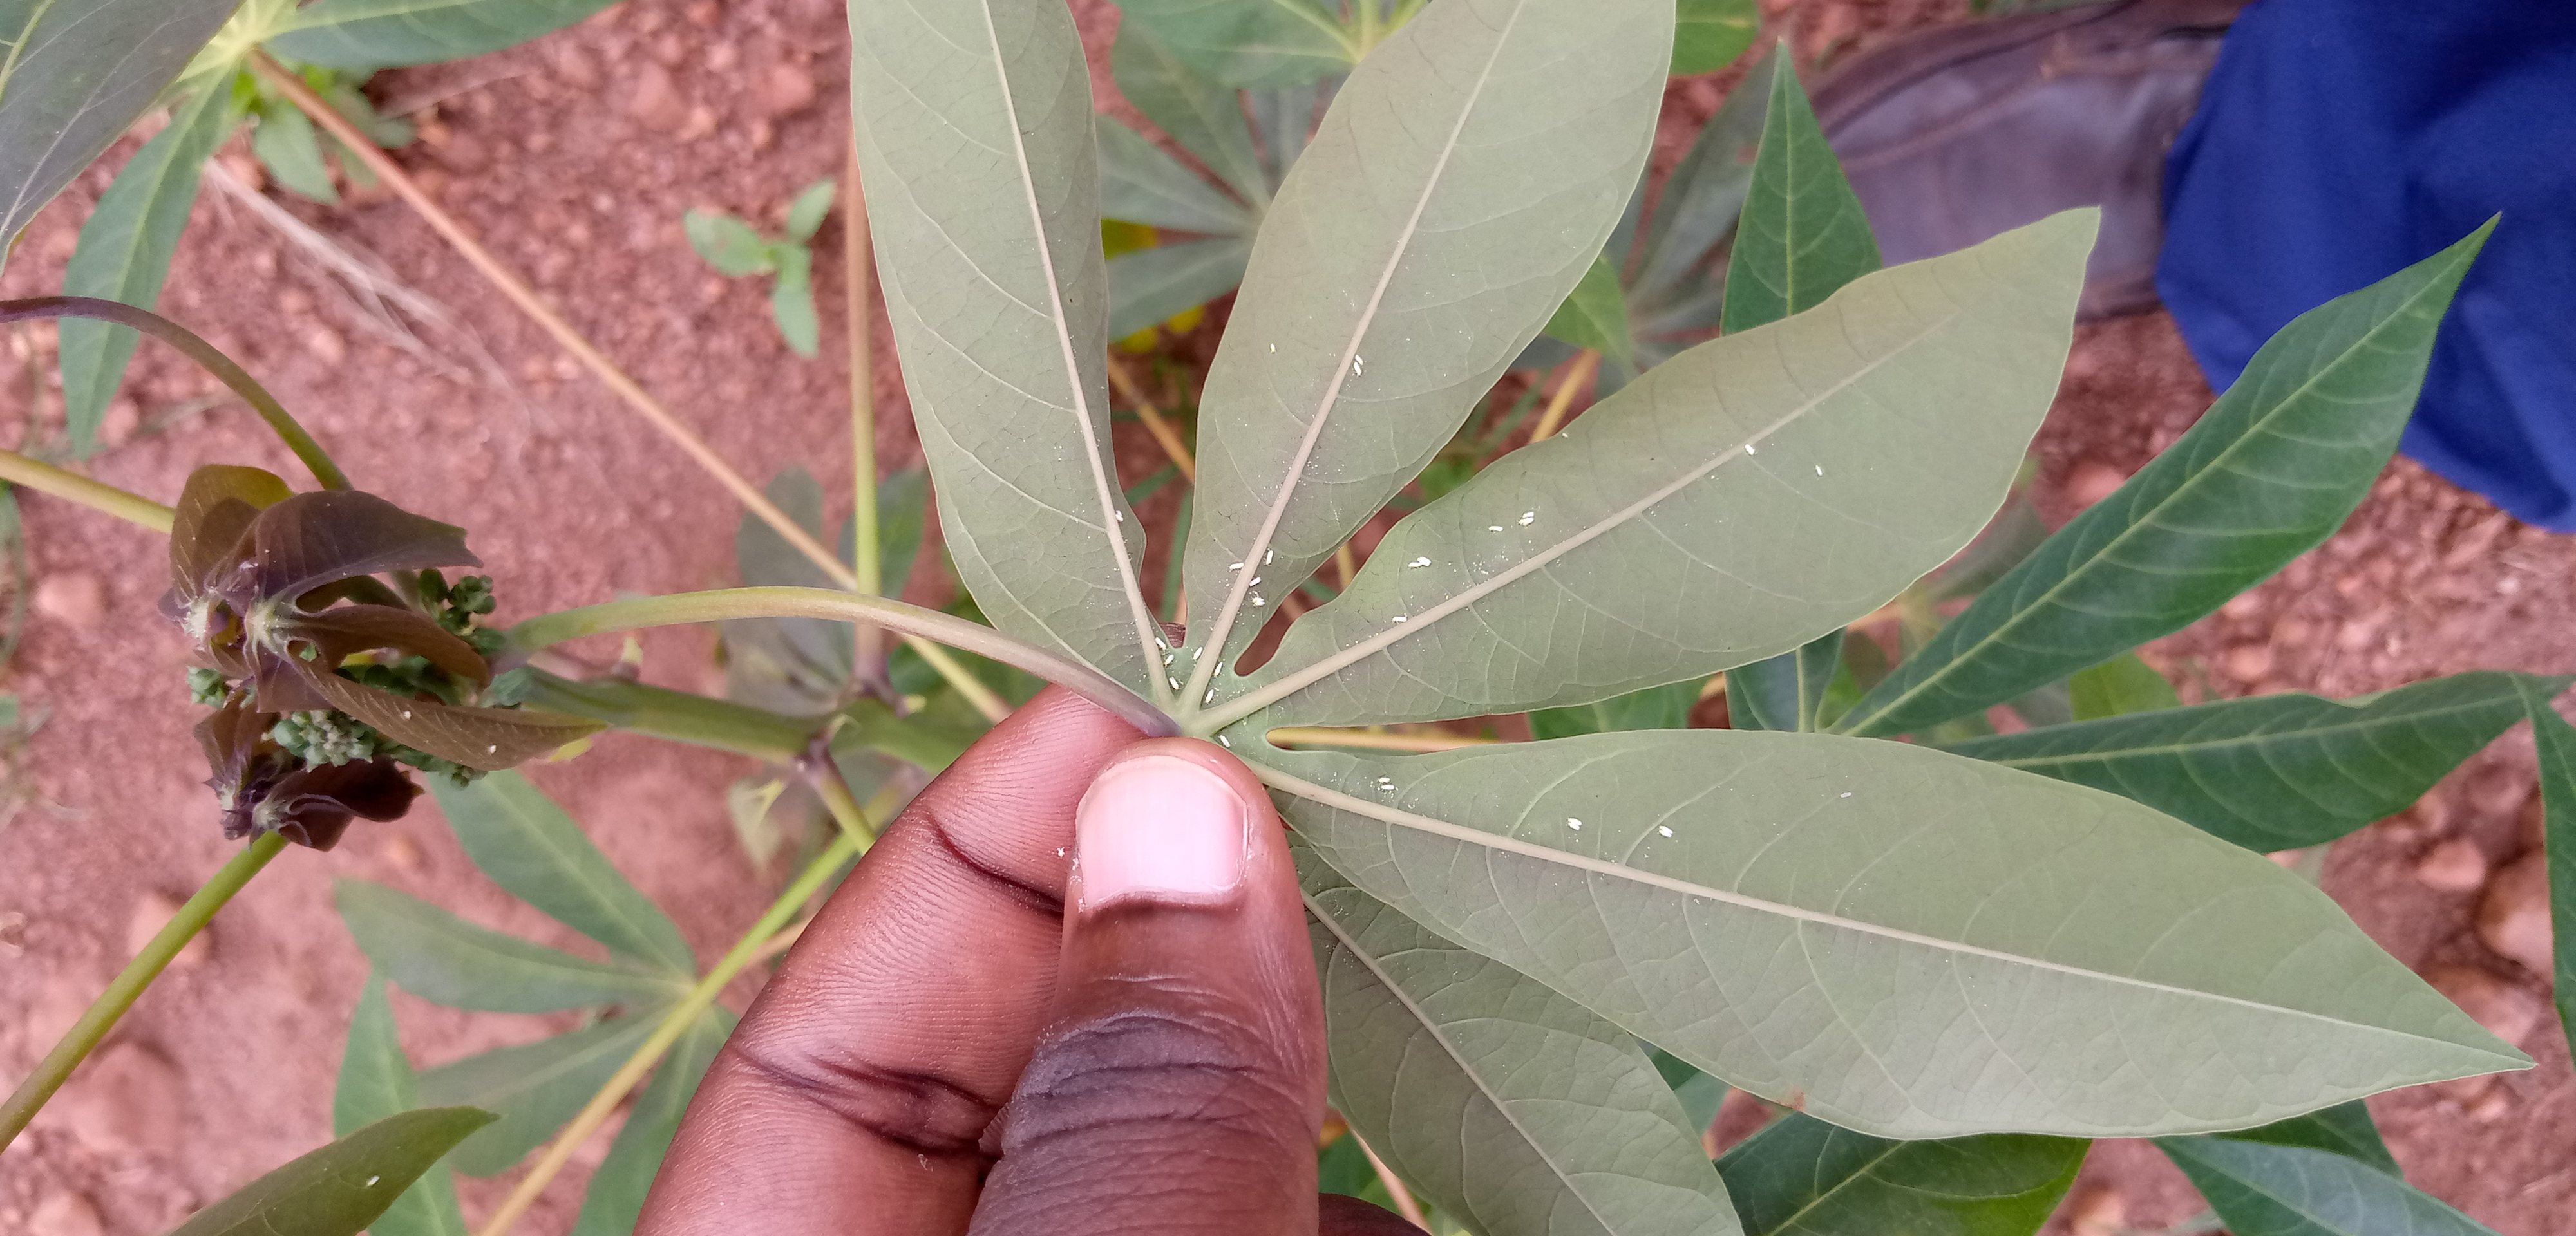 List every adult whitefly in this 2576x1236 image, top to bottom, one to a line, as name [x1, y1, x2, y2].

whitefly [1268, 341, 1278, 354]
whitefly [1354, 353, 1364, 366]
whitefly [1352, 360, 1363, 377]
whitefly [1744, 442, 1756, 456]
whitefly [1814, 462, 1825, 478]
whitefly [1520, 510, 1535, 518]
whitefly [1115, 514, 1124, 524]
whitefly [1518, 517, 1535, 525]
whitefly [1523, 517, 1535, 527]
whitefly [1487, 524, 1503, 534]
whitefly [1264, 549, 1276, 566]
whitefly [1417, 556, 1430, 567]
whitefly [1422, 556, 1432, 565]
whitefly [1406, 561, 1423, 568]
whitefly [1227, 562, 1245, 570]
whitefly [1248, 574, 1264, 588]
whitefly [1250, 595, 1266, 602]
whitefly [1254, 601, 1267, 607]
whitefly [1390, 615, 1408, 624]
whitefly [1153, 635, 1169, 651]
whitefly [1192, 645, 1205, 661]
whitefly [1162, 652, 1177, 668]
whitefly [1213, 661, 1224, 676]
whitefly [1167, 674, 1180, 691]
whitefly [1204, 687, 1215, 706]
whitefly [400, 709, 414, 721]
whitefly [1217, 733, 1232, 748]
whitefly [486, 742, 501, 754]
whitefly [1376, 776, 1392, 783]
whitefly [1379, 783, 1395, 792]
whitefly [1567, 817, 1582, 826]
whitefly [1567, 821, 1580, 831]
whitefly [1659, 824, 1673, 834]
whitefly [1657, 829, 1672, 838]
whitefly [365, 1173, 382, 1189]